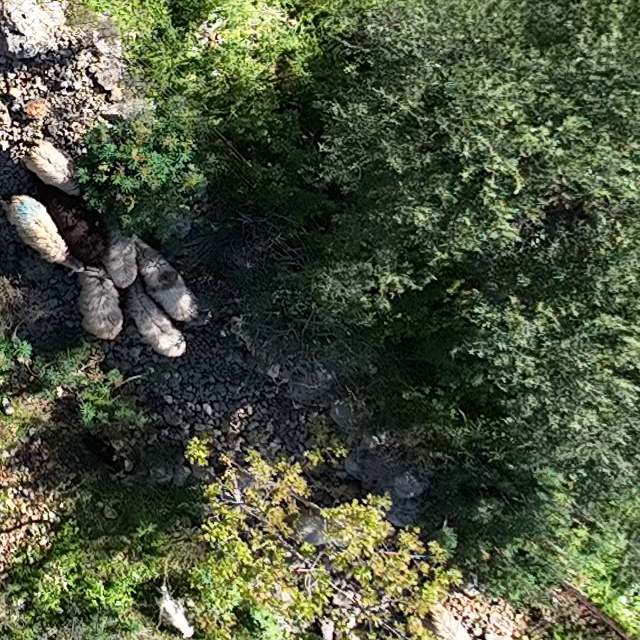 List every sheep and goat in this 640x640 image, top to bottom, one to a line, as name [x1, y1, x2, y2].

sheep [26, 137, 84, 196]
sheep [48, 192, 108, 265]
sheep [10, 194, 85, 275]
sheep [109, 215, 137, 289]
sheep [131, 235, 199, 323]
sheep [82, 260, 123, 341]
sheep [129, 277, 185, 356]
sheep [161, 595, 197, 637]
sheep [427, 601, 470, 637]